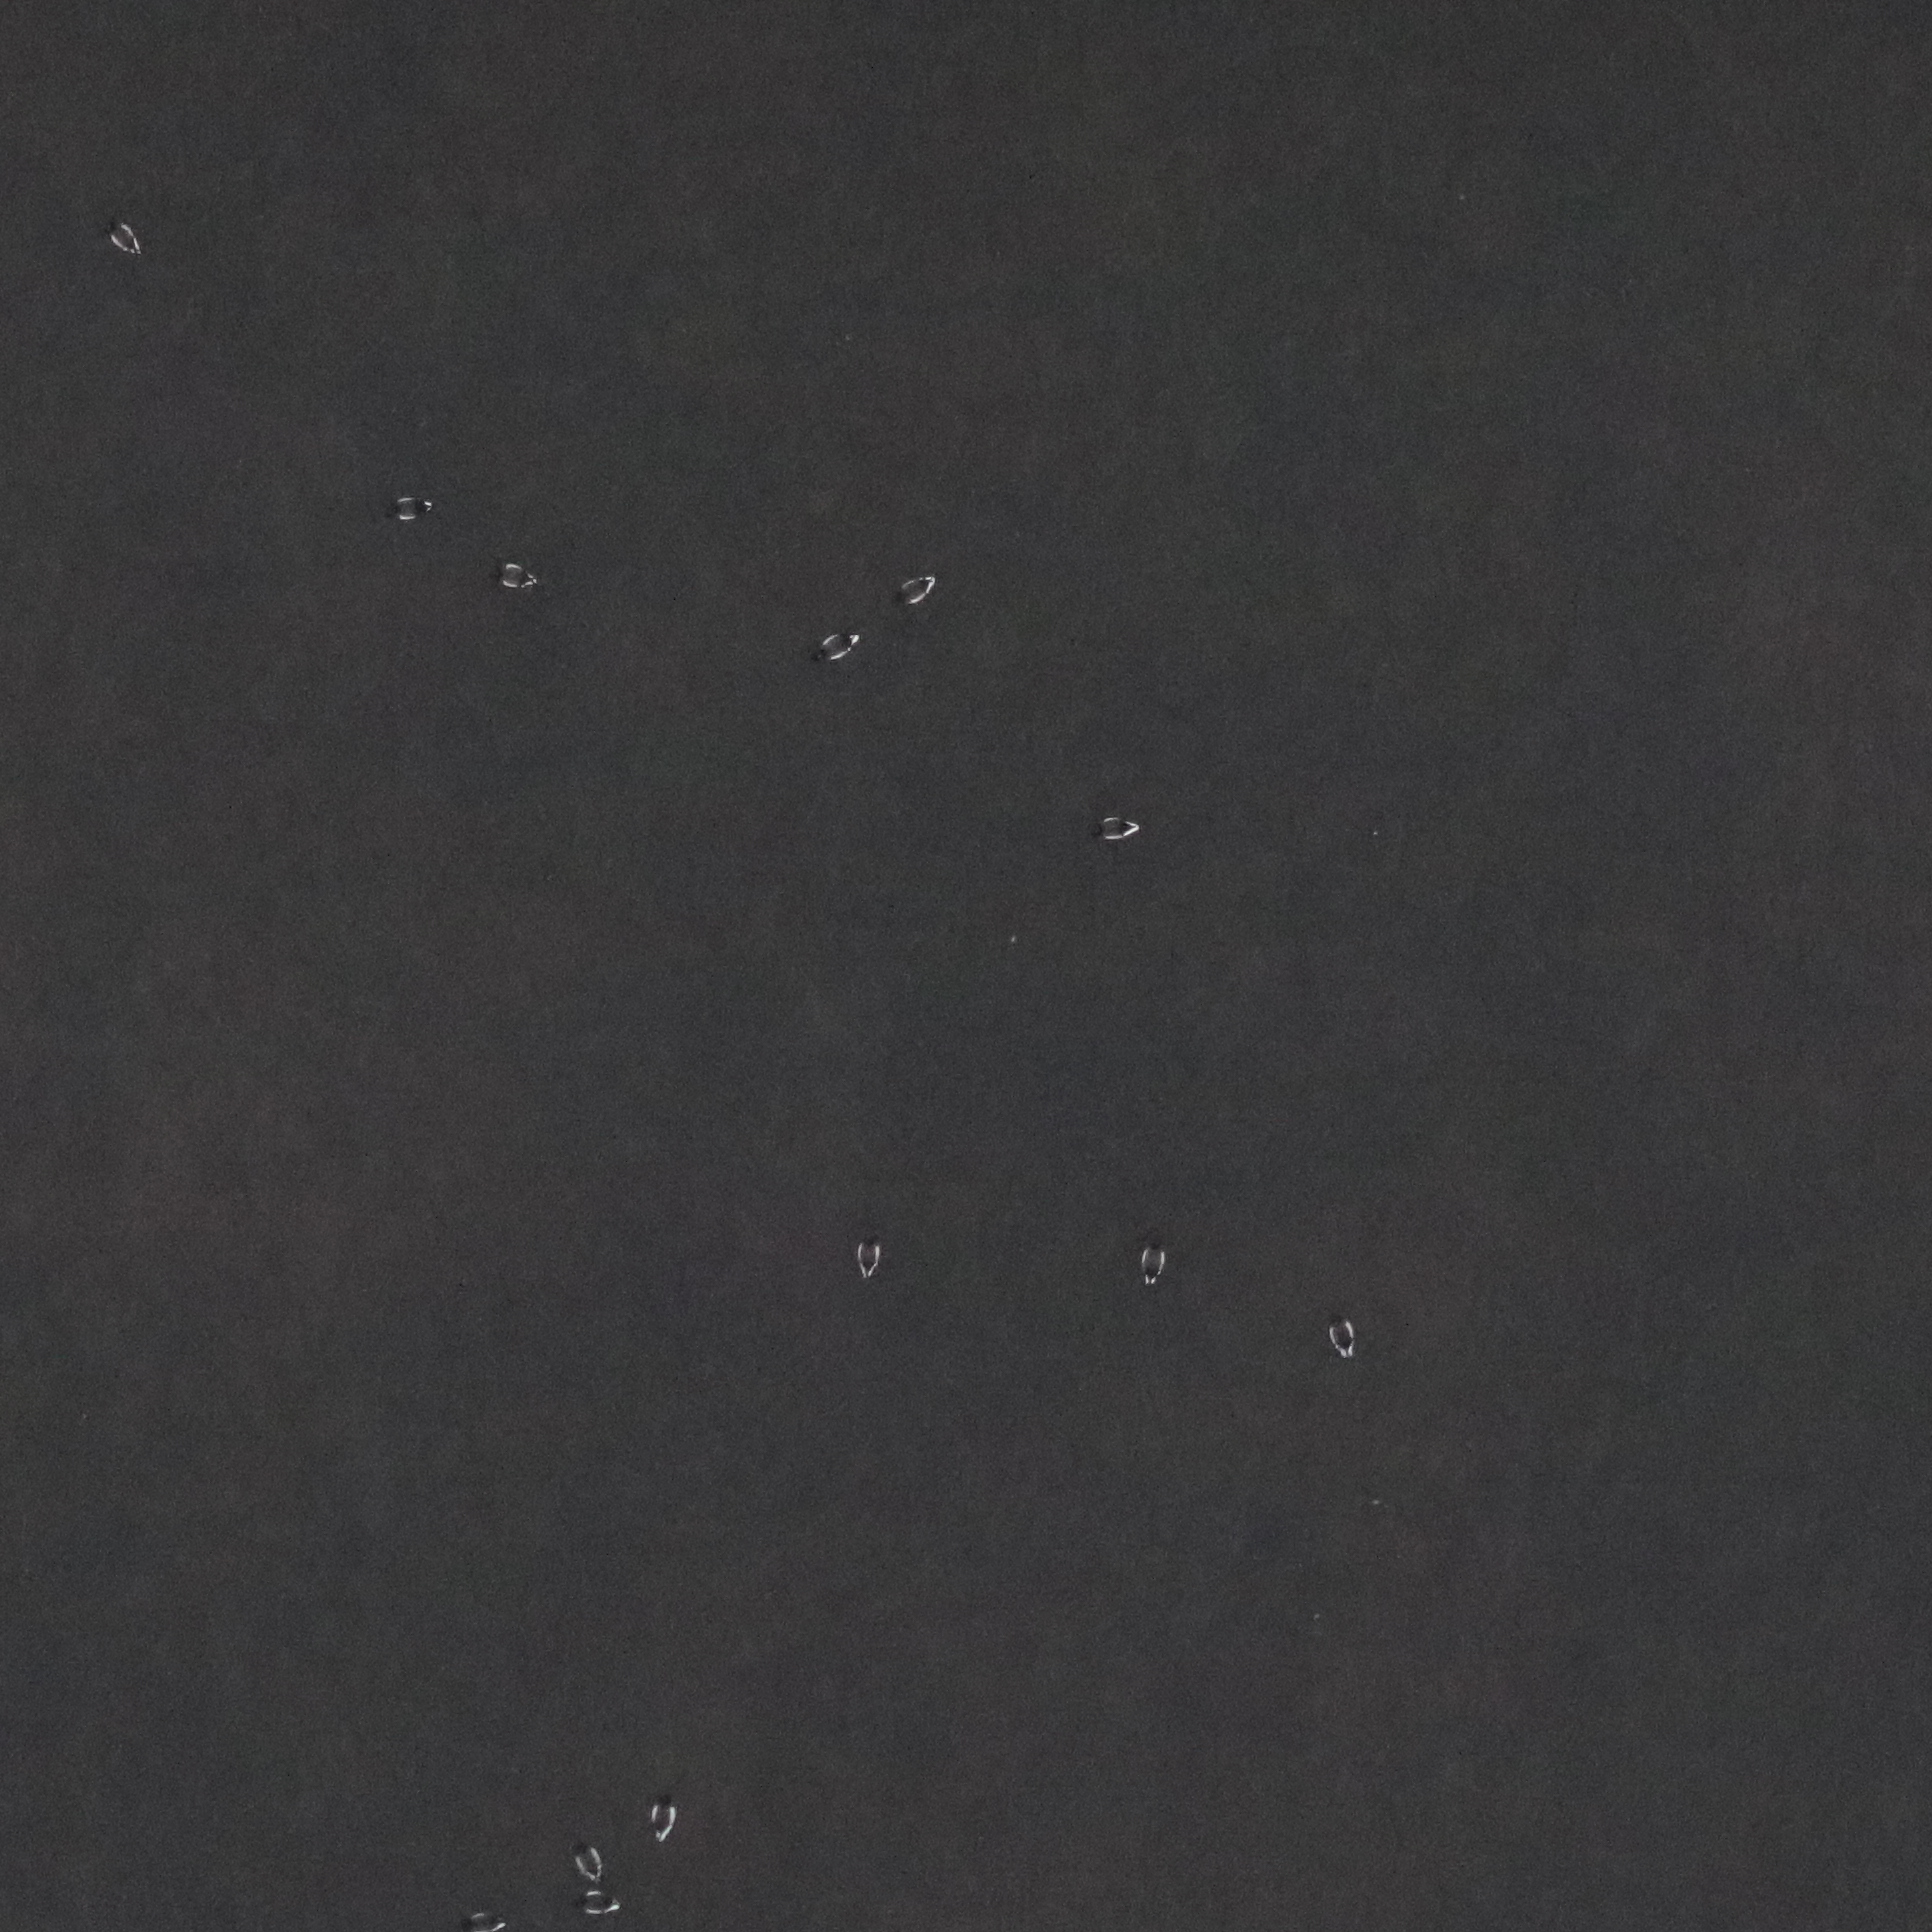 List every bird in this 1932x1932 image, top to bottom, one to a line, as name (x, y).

brant (123, 238)
brant (410, 509)
brant (515, 577)
brant (916, 591)
brant (836, 647)
brant (1115, 828)
brant (868, 1256)
brant (1154, 1262)
brant (1342, 1337)
brant (661, 1818)
brant (588, 1863)
brant (596, 1903)
brant (481, 1924)